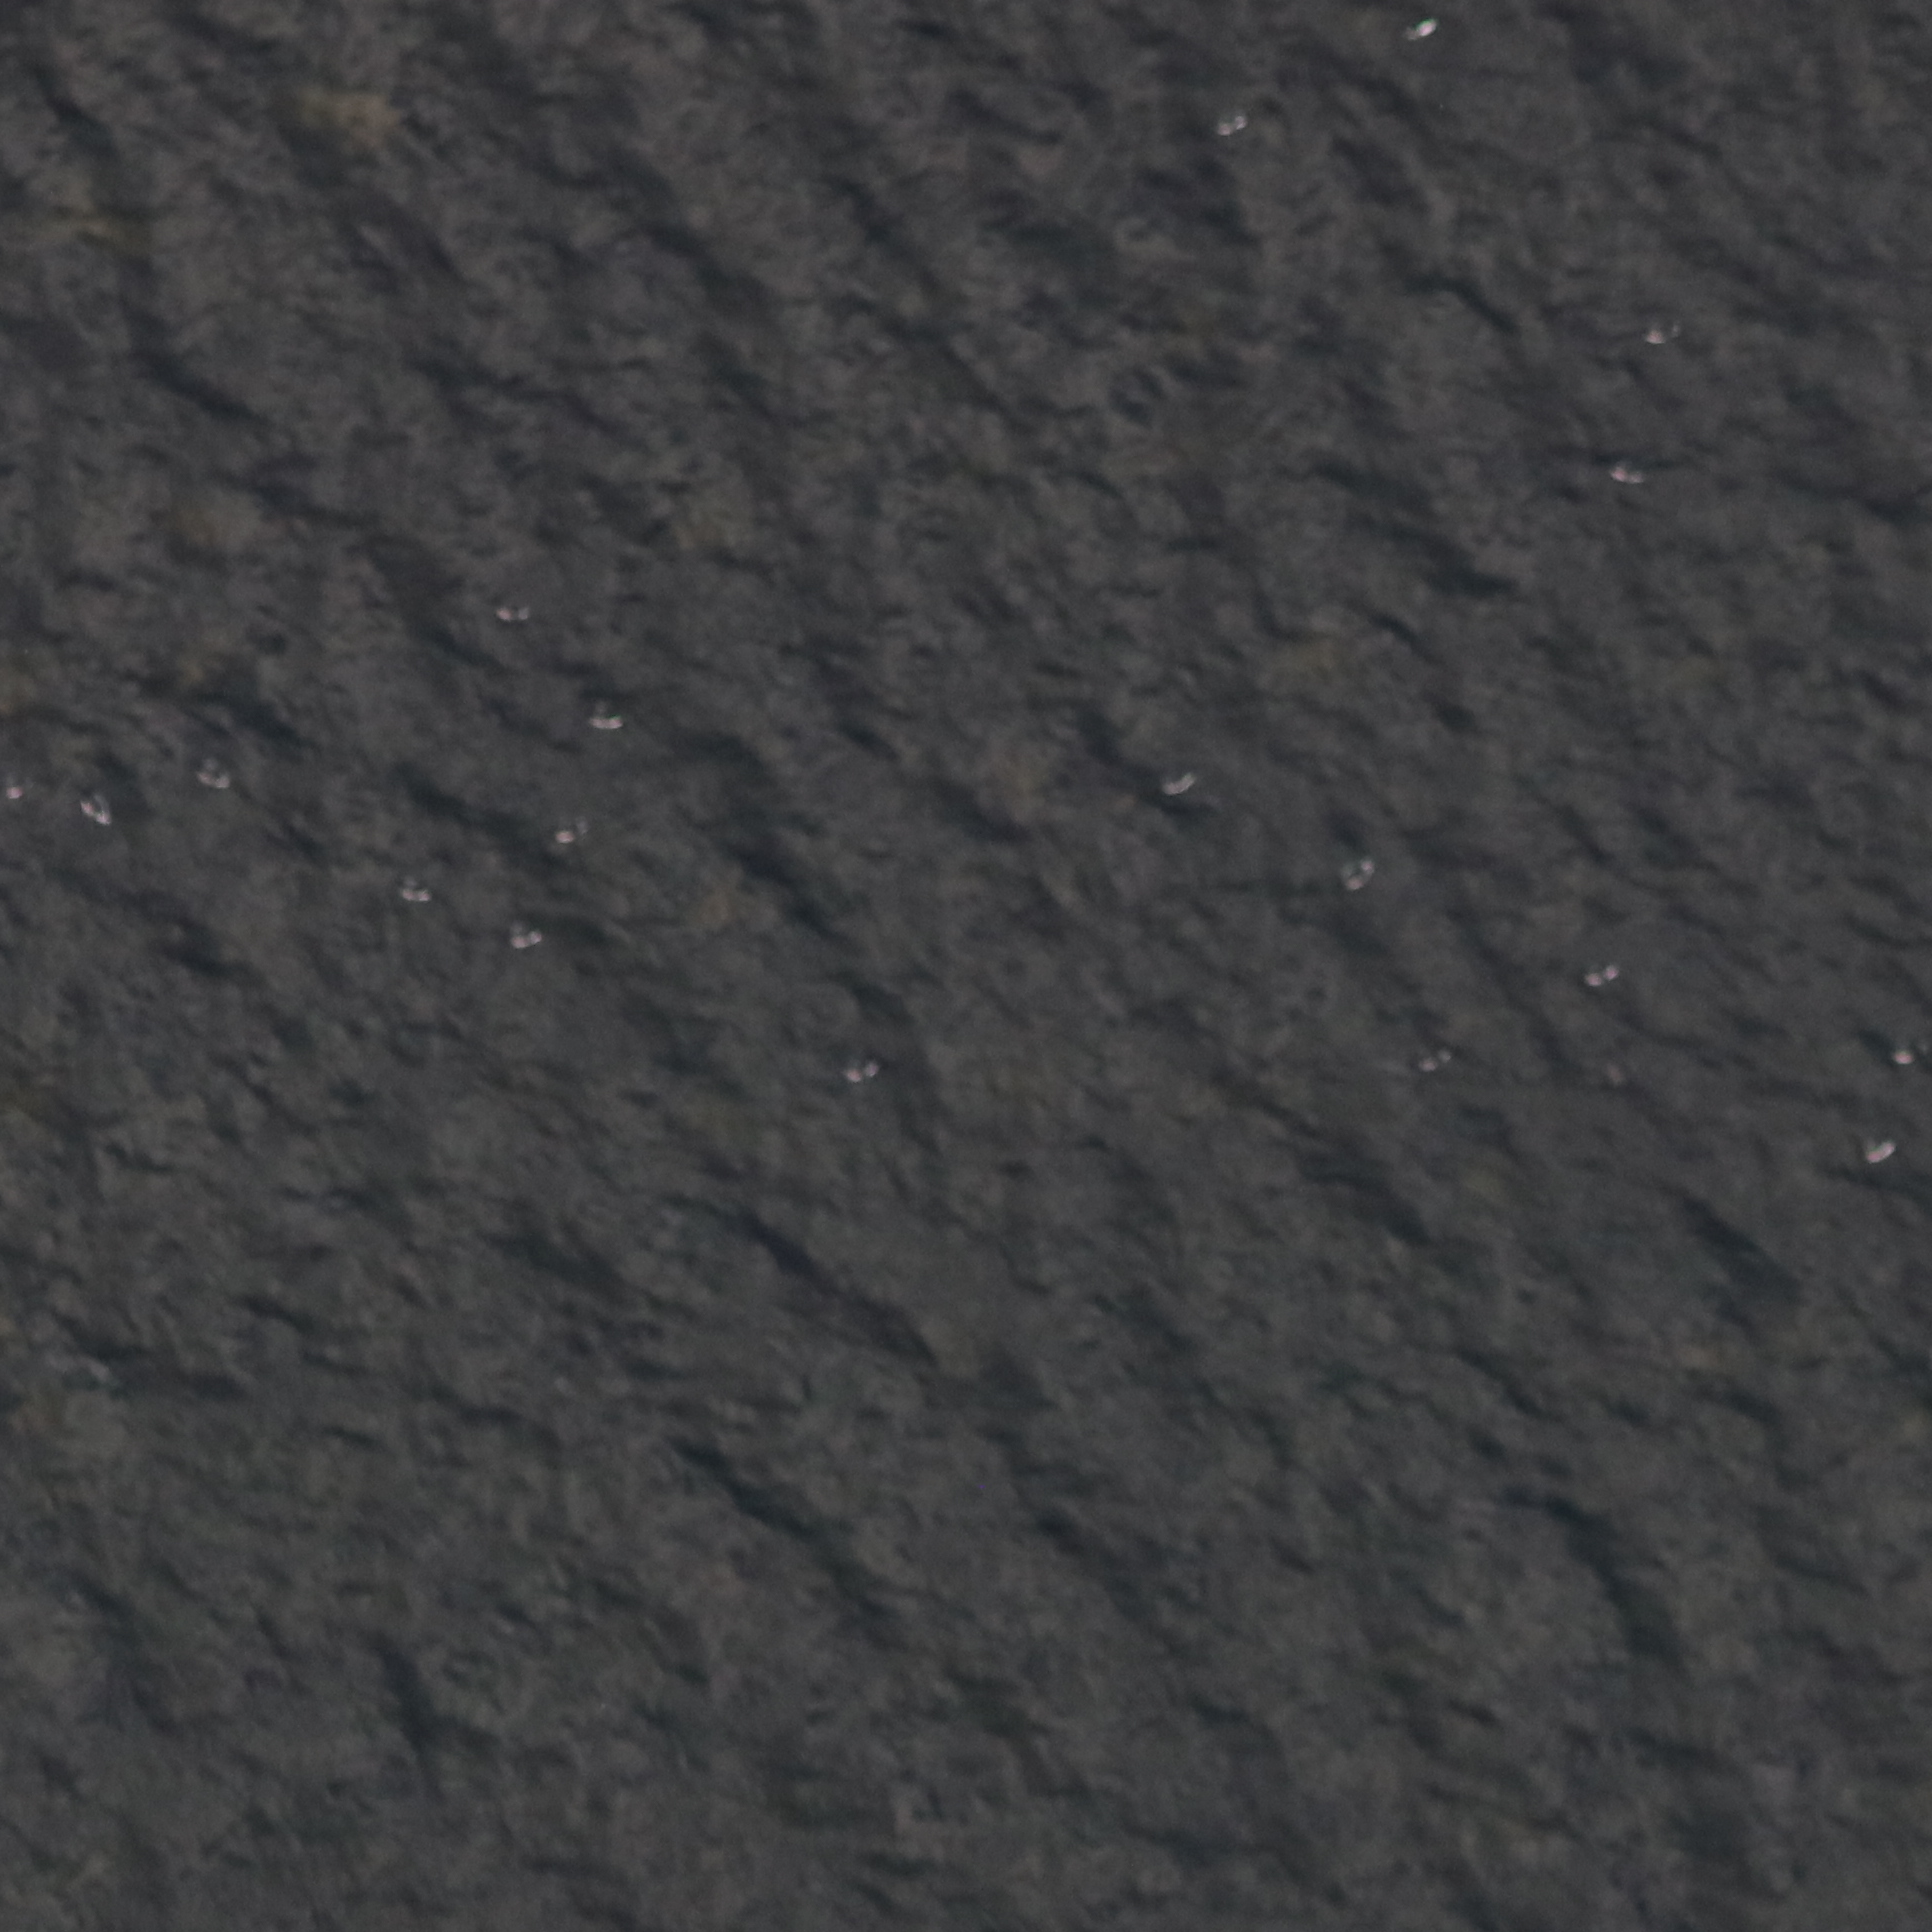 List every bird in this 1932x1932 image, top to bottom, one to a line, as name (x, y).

brant (1419, 25)
brant (1234, 126)
brant (1666, 330)
brant (1625, 471)
brant (512, 610)
brant (605, 720)
brant (210, 771)
brant (1177, 782)
brant (13, 786)
brant (97, 807)
brant (574, 833)
brant (1354, 871)
brant (415, 891)
brant (522, 936)
brant (1596, 974)
brant (1905, 1055)
brant (1433, 1061)
brant (859, 1065)
brant (1876, 1148)